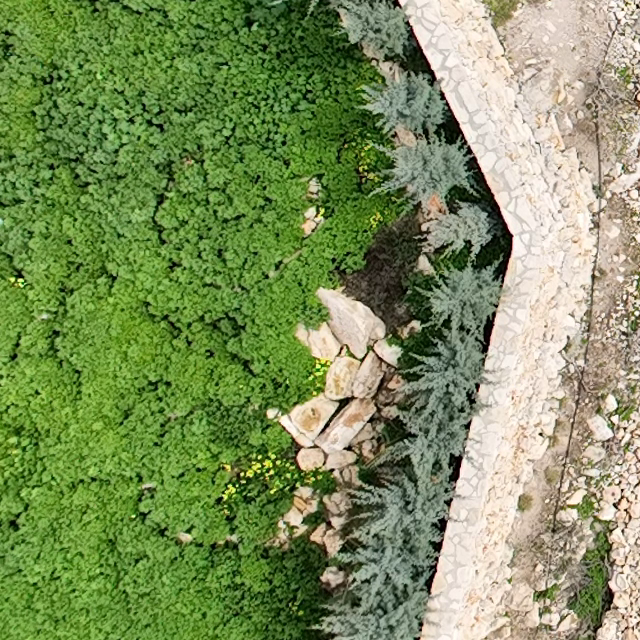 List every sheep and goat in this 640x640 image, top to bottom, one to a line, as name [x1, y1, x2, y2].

None